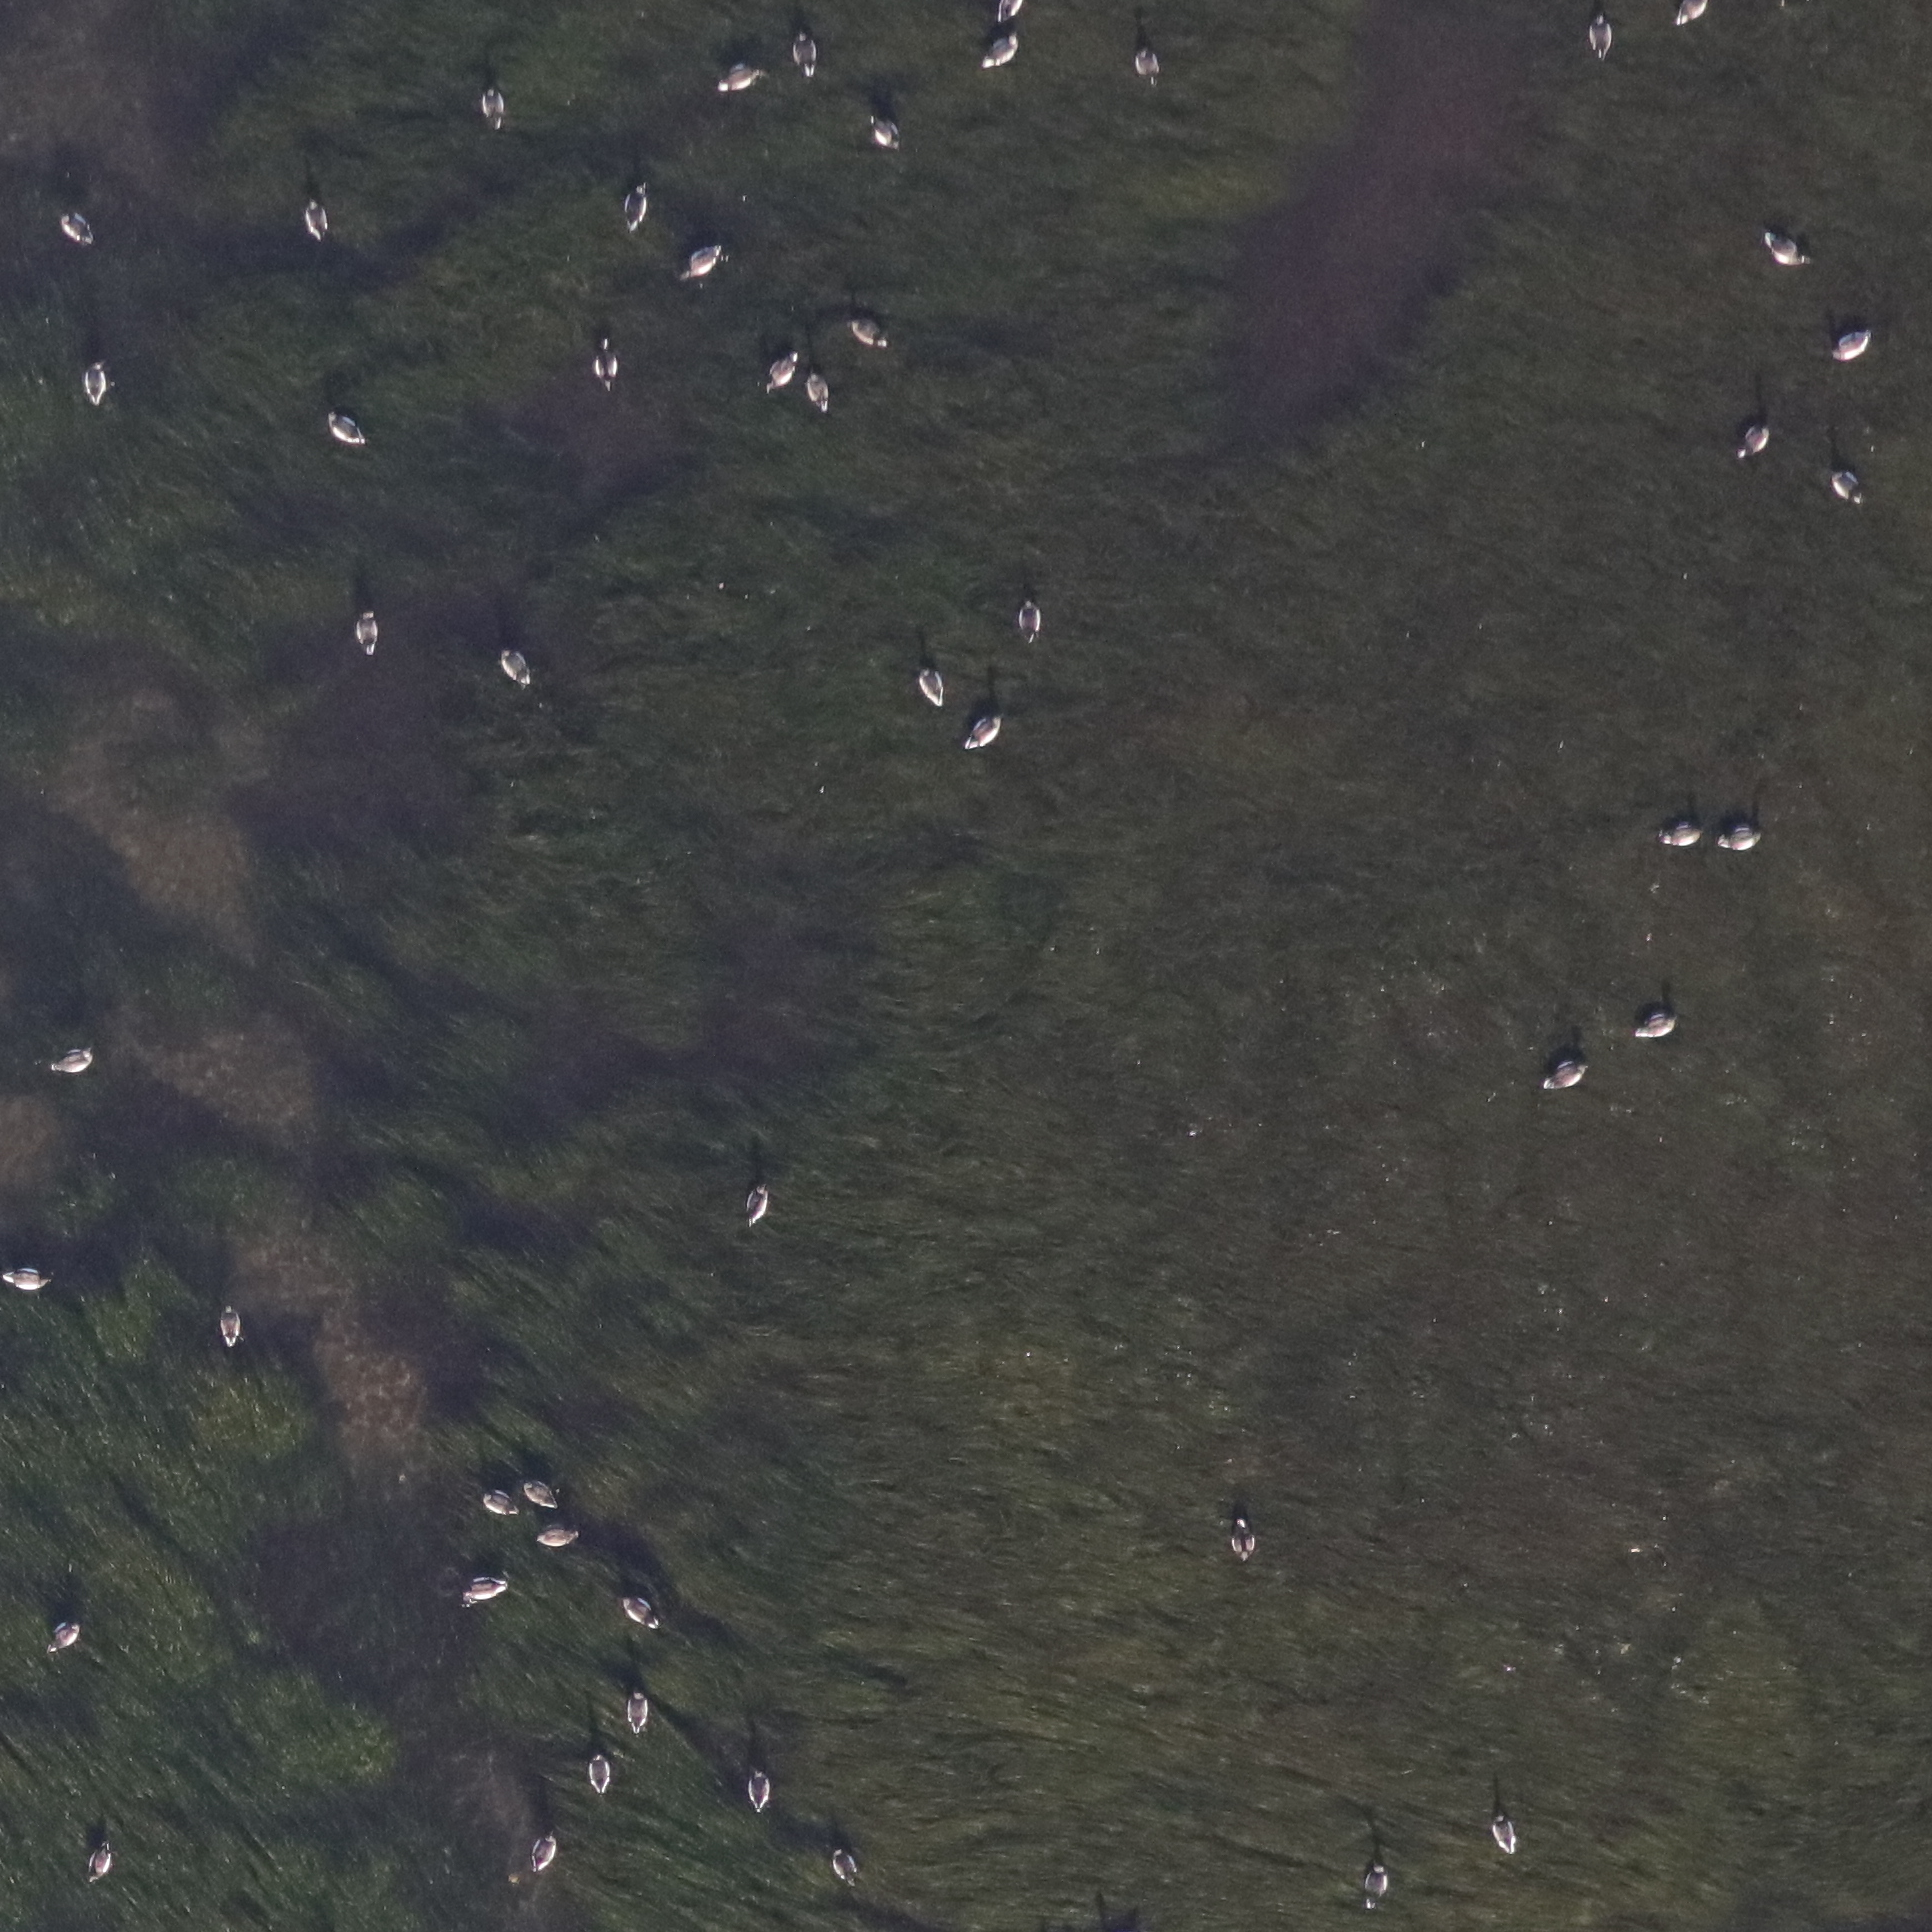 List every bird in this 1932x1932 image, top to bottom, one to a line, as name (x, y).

brant (1011, 2)
brant (1693, 2)
brant (1602, 34)
brant (1002, 49)
brant (805, 51)
brant (1147, 64)
brant (739, 75)
brant (493, 105)
brant (885, 130)
brant (635, 205)
brant (316, 219)
brant (76, 227)
brant (1785, 248)
brant (701, 262)
brant (868, 328)
brant (1850, 343)
brant (607, 365)
brant (781, 371)
brant (95, 381)
brant (814, 392)
brant (346, 428)
brant (1755, 439)
brant (1846, 484)
brant (1029, 620)
brant (368, 631)
brant (516, 665)
brant (934, 687)
brant (985, 730)
brant (1682, 834)
brant (1741, 837)
brant (1658, 1023)
brant (71, 1060)
brant (1566, 1074)
brant (758, 1202)
brant (28, 1278)
brant (230, 1325)
brant (540, 1490)
brant (502, 1501)
brant (557, 1534)
brant (1240, 1535)
brant (483, 1588)
brant (640, 1609)
brant (65, 1636)
brant (639, 1709)
brant (600, 1771)
brant (759, 1789)
brant (1504, 1834)
brant (544, 1850)
brant (99, 1863)
brant (844, 1865)
brant (1375, 1884)